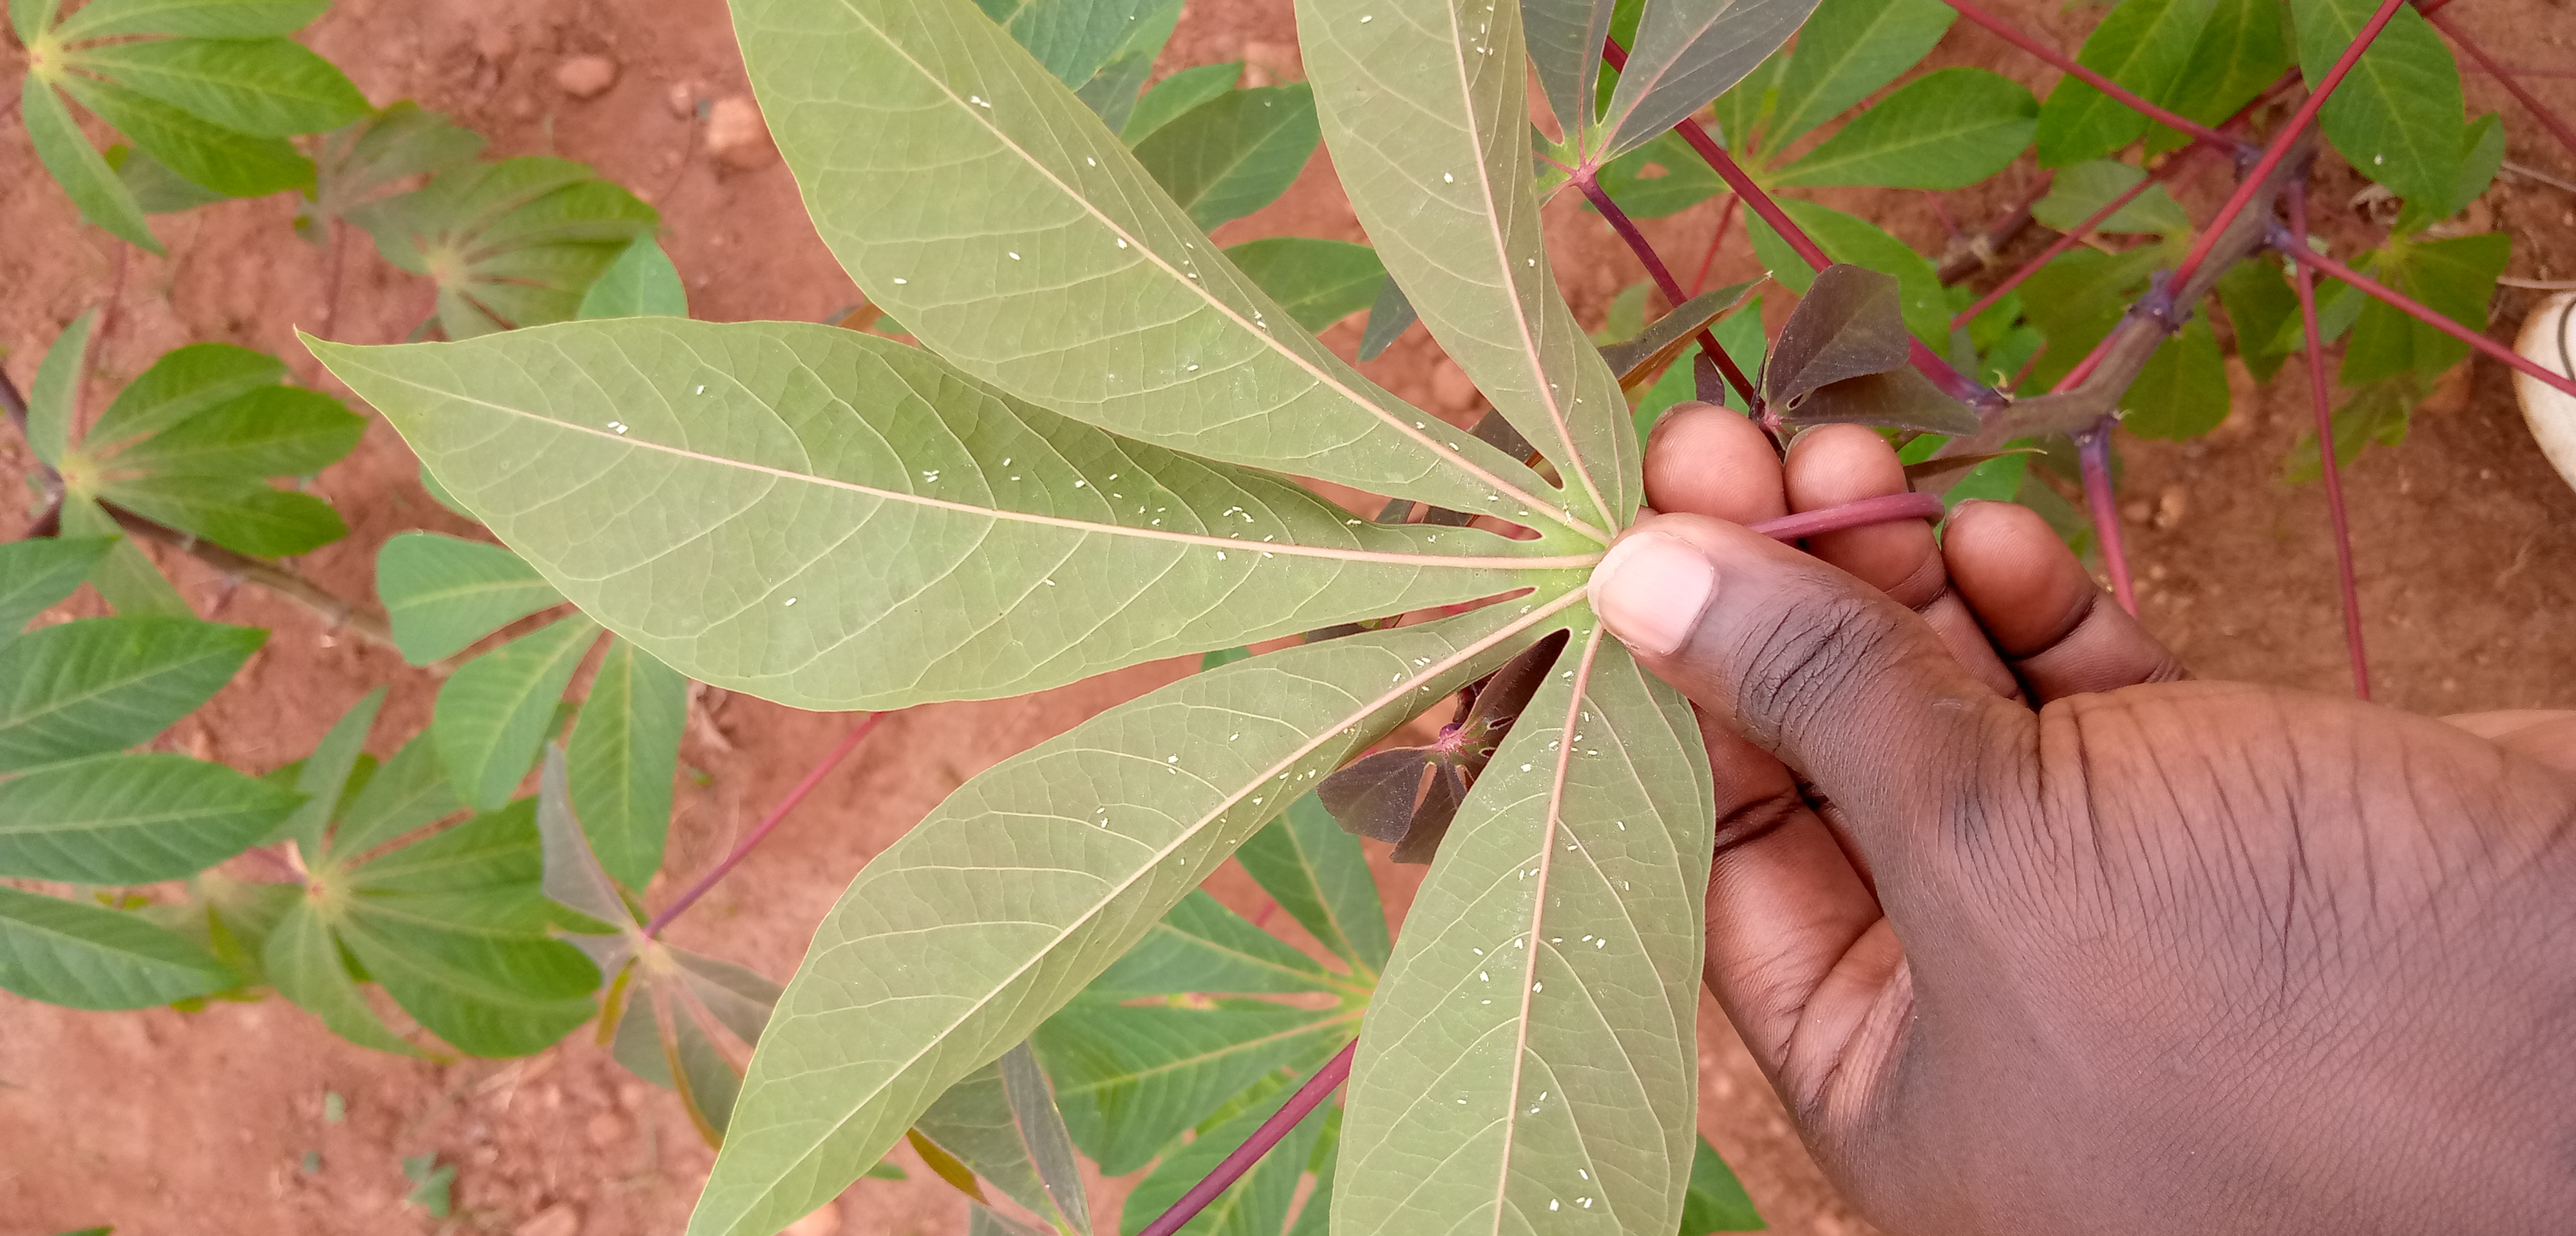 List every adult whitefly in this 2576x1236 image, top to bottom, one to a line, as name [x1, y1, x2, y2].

whitefly [1484, 5, 1497, 14]
whitefly [1358, 14, 1374, 25]
whitefly [1480, 21, 1488, 35]
whitefly [1475, 45, 1486, 55]
whitefly [1488, 46, 1495, 57]
whitefly [968, 93, 981, 104]
whitefly [979, 101, 992, 110]
whitefly [1086, 156, 1099, 169]
whitefly [1444, 171, 1455, 184]
whitefly [1443, 174, 1450, 185]
whitefly [1116, 236, 1130, 252]
whitefly [1184, 241, 1195, 251]
whitefly [1007, 250, 1023, 262]
whitefly [1180, 257, 1191, 267]
whitefly [1527, 257, 1535, 264]
whitefly [1528, 263, 1535, 268]
whitefly [1186, 271, 1198, 280]
whitefly [892, 275, 909, 286]
whitefly [1253, 311, 1263, 320]
whitefly [1256, 320, 1268, 330]
whitefly [1186, 363, 1200, 373]
whitefly [695, 382, 709, 397]
whitefly [1549, 382, 1558, 391]
whitefly [1574, 397, 1584, 406]
whitefly [606, 420, 621, 430]
whitefly [1415, 420, 1425, 426]
whitefly [615, 422, 625, 433]
whitefly [1416, 424, 1426, 430]
whitefly [620, 425, 629, 435]
whitefly [1448, 441, 1460, 452]
whitefly [1001, 455, 1014, 469]
whitefly [932, 469, 941, 476]
whitefly [921, 469, 932, 476]
whitefly [1107, 471, 1121, 482]
whitefly [925, 474, 939, 484]
whitefly [1008, 474, 1023, 483]
whitefly [1074, 478, 1084, 485]
whitefly [1075, 481, 1086, 489]
whitefly [1112, 491, 1124, 500]
whitefly [1486, 494, 1500, 502]
whitefly [1136, 503, 1148, 516]
whitefly [1156, 505, 1168, 514]
whitefly [1231, 505, 1244, 512]
whitefly [1221, 508, 1233, 518]
whitefly [1517, 509, 1530, 517]
whitefly [1240, 510, 1252, 519]
whitefly [1150, 517, 1162, 527]
whitefly [1346, 518, 1354, 527]
whitefly [1244, 518, 1256, 524]
whitefly [1352, 519, 1363, 526]
whitefly [1229, 531, 1240, 539]
whitefly [1426, 531, 1438, 545]
whitefly [1262, 533, 1274, 543]
whitefly [1216, 550, 1223, 563]
whitefly [1221, 550, 1227, 561]
whitefly [1261, 550, 1276, 560]
whitefly [1043, 576, 1058, 590]
whitefly [782, 595, 799, 608]
whitefly [1580, 628, 1592, 635]
whitefly [1420, 655, 1432, 664]
whitefly [1412, 657, 1425, 668]
whitefly [1560, 668, 1574, 680]
whitefly [1391, 671, 1403, 683]
whitefly [1420, 683, 1433, 693]
whitefly [1582, 708, 1592, 723]
whitefly [1227, 731, 1242, 744]
whitefly [1571, 733, 1586, 744]
whitefly [1546, 739, 1560, 751]
whitefly [1568, 744, 1580, 753]
whitefly [1586, 748, 1599, 757]
whitefly [1166, 753, 1177, 760]
whitefly [1166, 756, 1180, 765]
whitefly [1520, 762, 1533, 769]
whitefly [1307, 765, 1319, 780]
whitefly [1166, 766, 1178, 776]
whitefly [1522, 767, 1533, 773]
whitefly [1278, 769, 1291, 781]
whitefly [1294, 772, 1304, 783]
whitefly [1251, 794, 1265, 807]
whitefly [1095, 804, 1108, 815]
whitefly [1099, 816, 1109, 830]
whitefly [1218, 817, 1229, 825]
whitefly [1616, 819, 1628, 832]
whitefly [1228, 836, 1239, 847]
whitefly [1566, 843, 1579, 852]
whitefly [1179, 856, 1187, 866]
whitefly [1517, 865, 1528, 883]
whitefly [1528, 866, 1540, 877]
whitefly [1622, 878, 1633, 893]
whitefly [1580, 933, 1595, 942]
whitefly [1549, 937, 1564, 944]
whitefly [1595, 937, 1604, 947]
whitefly [1513, 937, 1519, 949]
whitefly [1519, 937, 1526, 951]
whitefly [1597, 938, 1607, 950]
whitefly [1472, 946, 1485, 957]
whitefly [1481, 969, 1491, 983]
whitefly [1478, 971, 1484, 983]
whitefly [1531, 980, 1542, 992]
whitefly [1536, 983, 1544, 994]
whitefly [1479, 998, 1493, 1006]
whitefly [1537, 1089, 1550, 1103]
whitefly [1455, 1096, 1468, 1107]
whitefly [1529, 1106, 1541, 1115]
whitefly [1578, 1167, 1591, 1181]
whitefly [1575, 1195, 1586, 1204]
whitefly [1583, 1195, 1593, 1210]
whitefly [1548, 1197, 1557, 1212]
whitefly [1553, 1201, 1559, 1212]